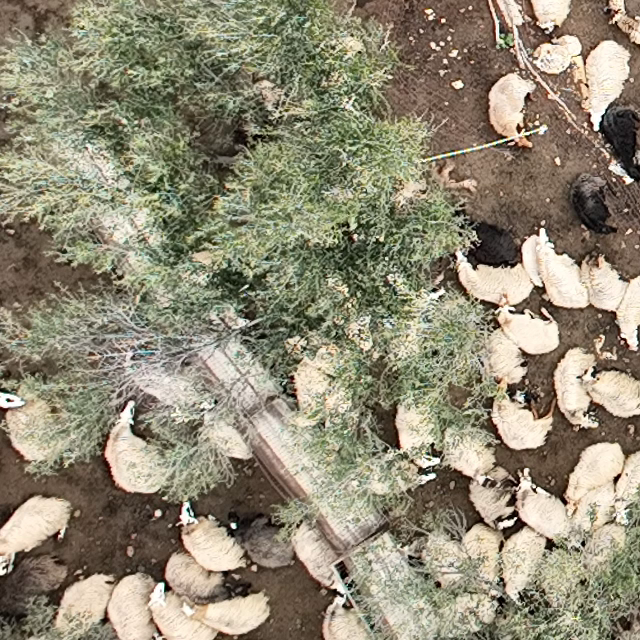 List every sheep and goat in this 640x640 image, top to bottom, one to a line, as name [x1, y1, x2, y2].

sheep [528, 0, 574, 36]
sheep [603, 9, 639, 60]
sheep [587, 39, 630, 131]
sheep [486, 72, 538, 150]
sheep [599, 103, 639, 191]
sheep [633, 119, 639, 169]
sheep [570, 173, 619, 234]
sheep [453, 202, 522, 266]
sheep [535, 229, 590, 309]
sheep [522, 232, 544, 288]
sheep [453, 248, 534, 304]
sheep [580, 250, 630, 310]
sheep [618, 271, 639, 352]
sheep [495, 295, 561, 356]
sheep [484, 310, 527, 384]
sheep [289, 342, 338, 425]
sheep [553, 347, 600, 425]
sheep [123, 352, 211, 410]
sheep [582, 366, 639, 418]
sheep [493, 376, 557, 453]
sheep [5, 378, 74, 464]
sheep [397, 390, 442, 467]
sheep [200, 399, 256, 460]
sheep [99, 400, 170, 493]
sheep [442, 425, 503, 488]
sheep [562, 440, 626, 505]
sheep [614, 446, 639, 524]
sheep [342, 453, 438, 493]
sheep [468, 467, 519, 528]
sheep [514, 468, 572, 542]
sheep [573, 484, 616, 535]
sheep [1, 493, 71, 576]
sheep [177, 501, 252, 569]
sheep [226, 506, 294, 566]
sheep [292, 519, 349, 596]
sheep [455, 523, 503, 587]
sheep [503, 525, 547, 606]
sheep [591, 525, 628, 535]
sheep [424, 529, 469, 594]
sheep [166, 548, 252, 602]
sheep [0, 554, 66, 634]
sheep [109, 570, 160, 638]
sheep [38, 571, 115, 639]
sheep [148, 582, 221, 638]
sheep [180, 590, 270, 635]
sheep [442, 591, 501, 636]
sheep [321, 598, 371, 638]